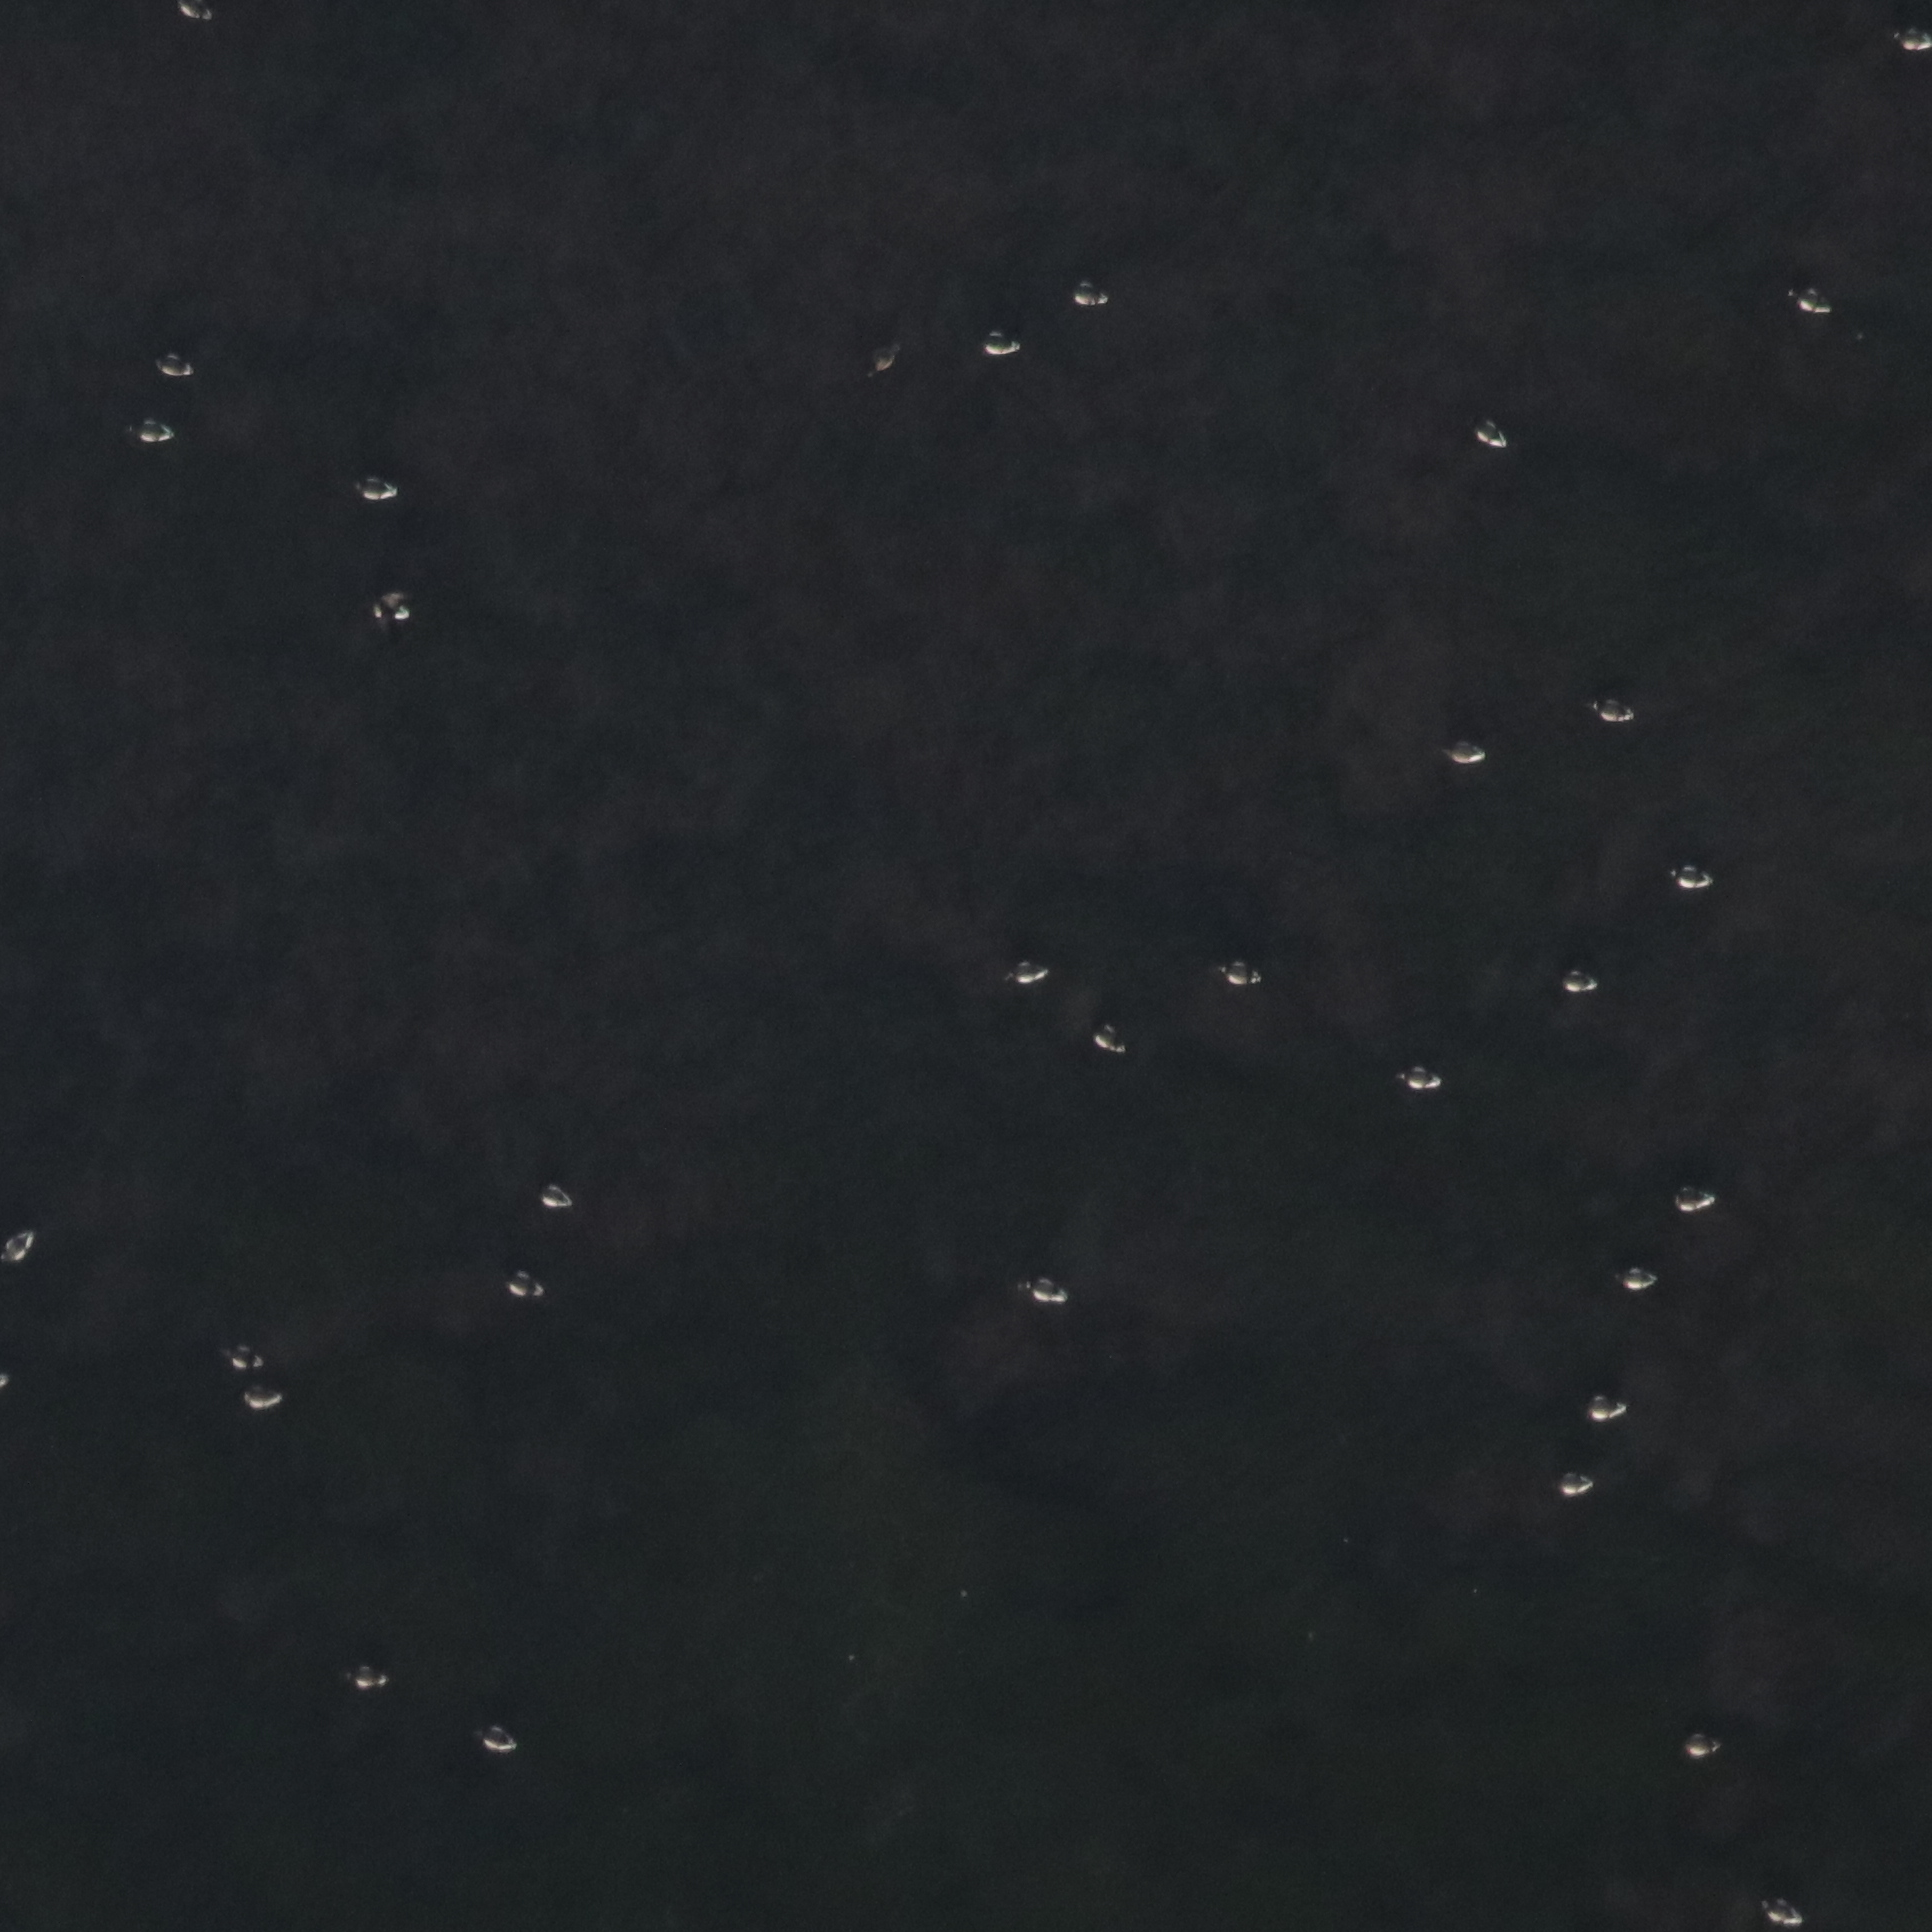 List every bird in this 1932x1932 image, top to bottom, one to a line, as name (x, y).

brant (198, 12)
brant (1915, 38)
brant (1090, 295)
brant (1812, 300)
brant (1001, 343)
brant (884, 357)
brant (173, 365)
brant (153, 431)
brant (1489, 432)
brant (373, 488)
brant (392, 607)
brant (1612, 709)
brant (1462, 750)
brant (1690, 874)
brant (1025, 971)
brant (1241, 974)
brant (1578, 981)
brant (1109, 1039)
brant (1419, 1077)
brant (555, 1196)
brant (1691, 1196)
brant (17, 1247)
brant (1635, 1278)
brant (523, 1285)
brant (1046, 1291)
brant (245, 1355)
brant (255, 1397)
brant (1602, 1409)
brant (1571, 1485)
brant (369, 1677)
brant (497, 1739)
brant (1700, 1744)
brant (1781, 1911)